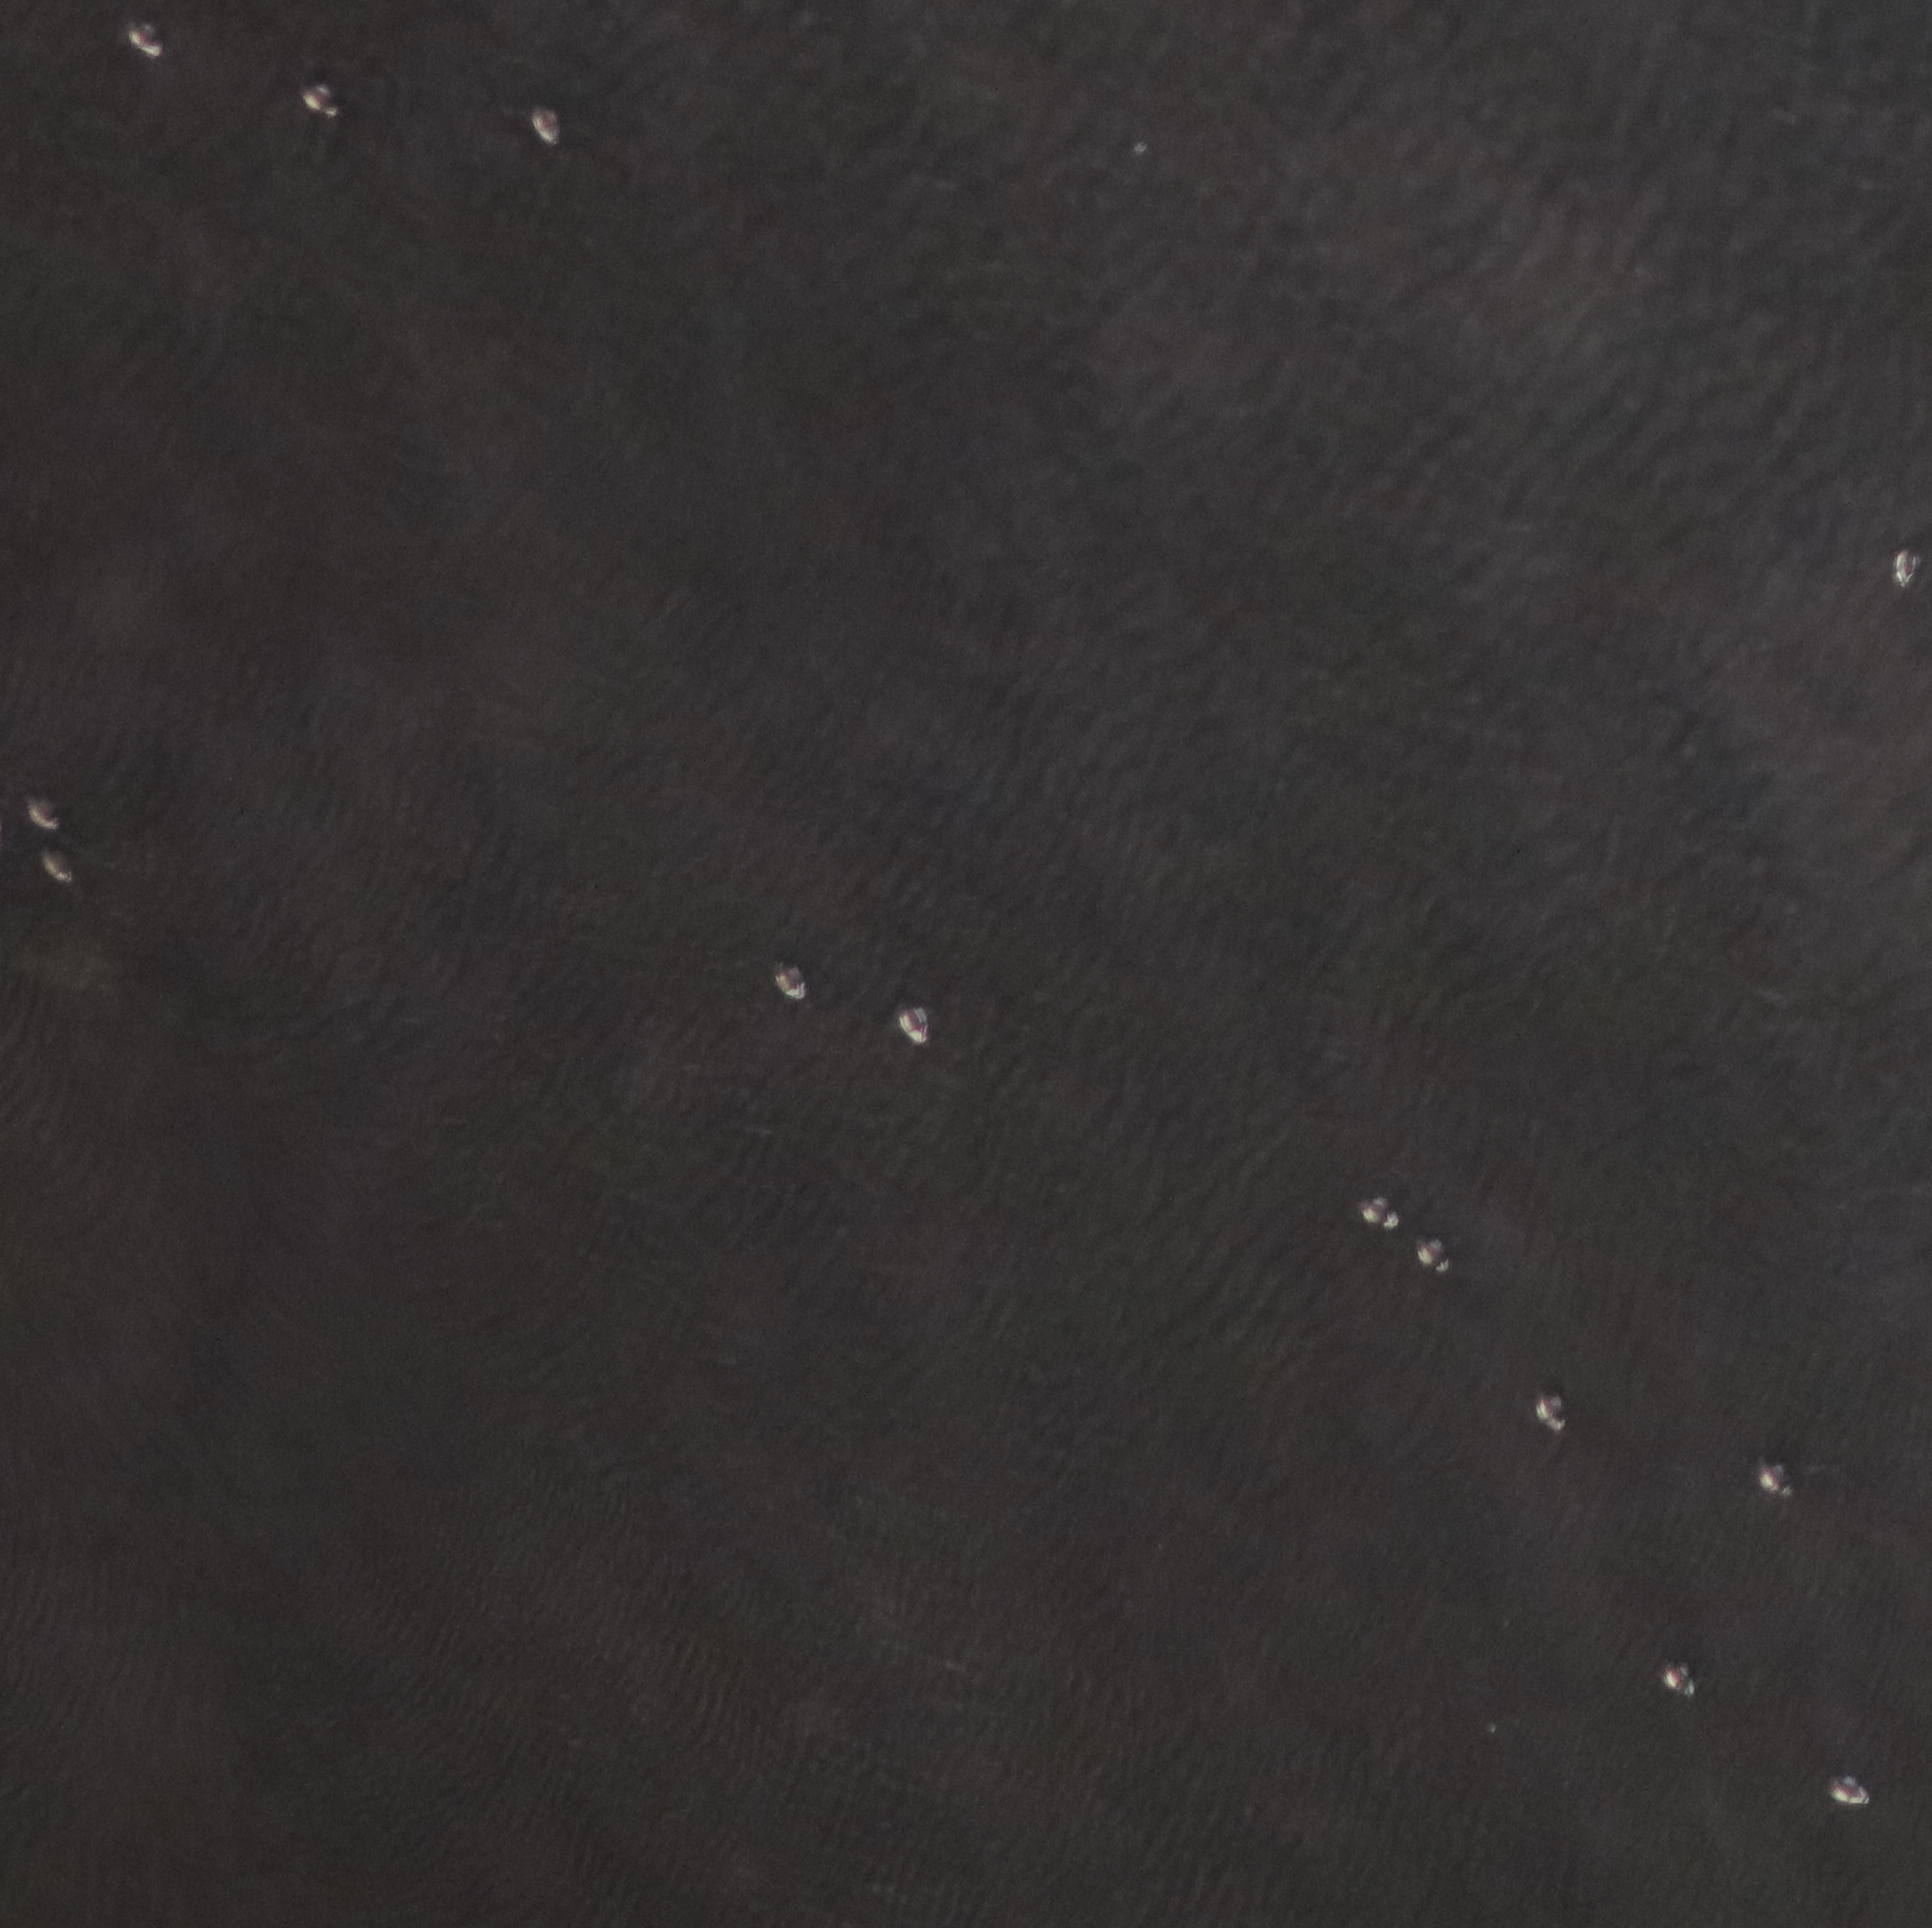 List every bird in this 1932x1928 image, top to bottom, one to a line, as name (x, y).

brant (142, 34)
brant (321, 99)
brant (545, 121)
brant (1908, 563)
brant (42, 813)
brant (55, 875)
brant (790, 979)
brant (912, 1021)
brant (1378, 1211)
brant (1435, 1254)
brant (1551, 1409)
brant (1776, 1478)
brant (1678, 1678)
brant (1848, 1791)